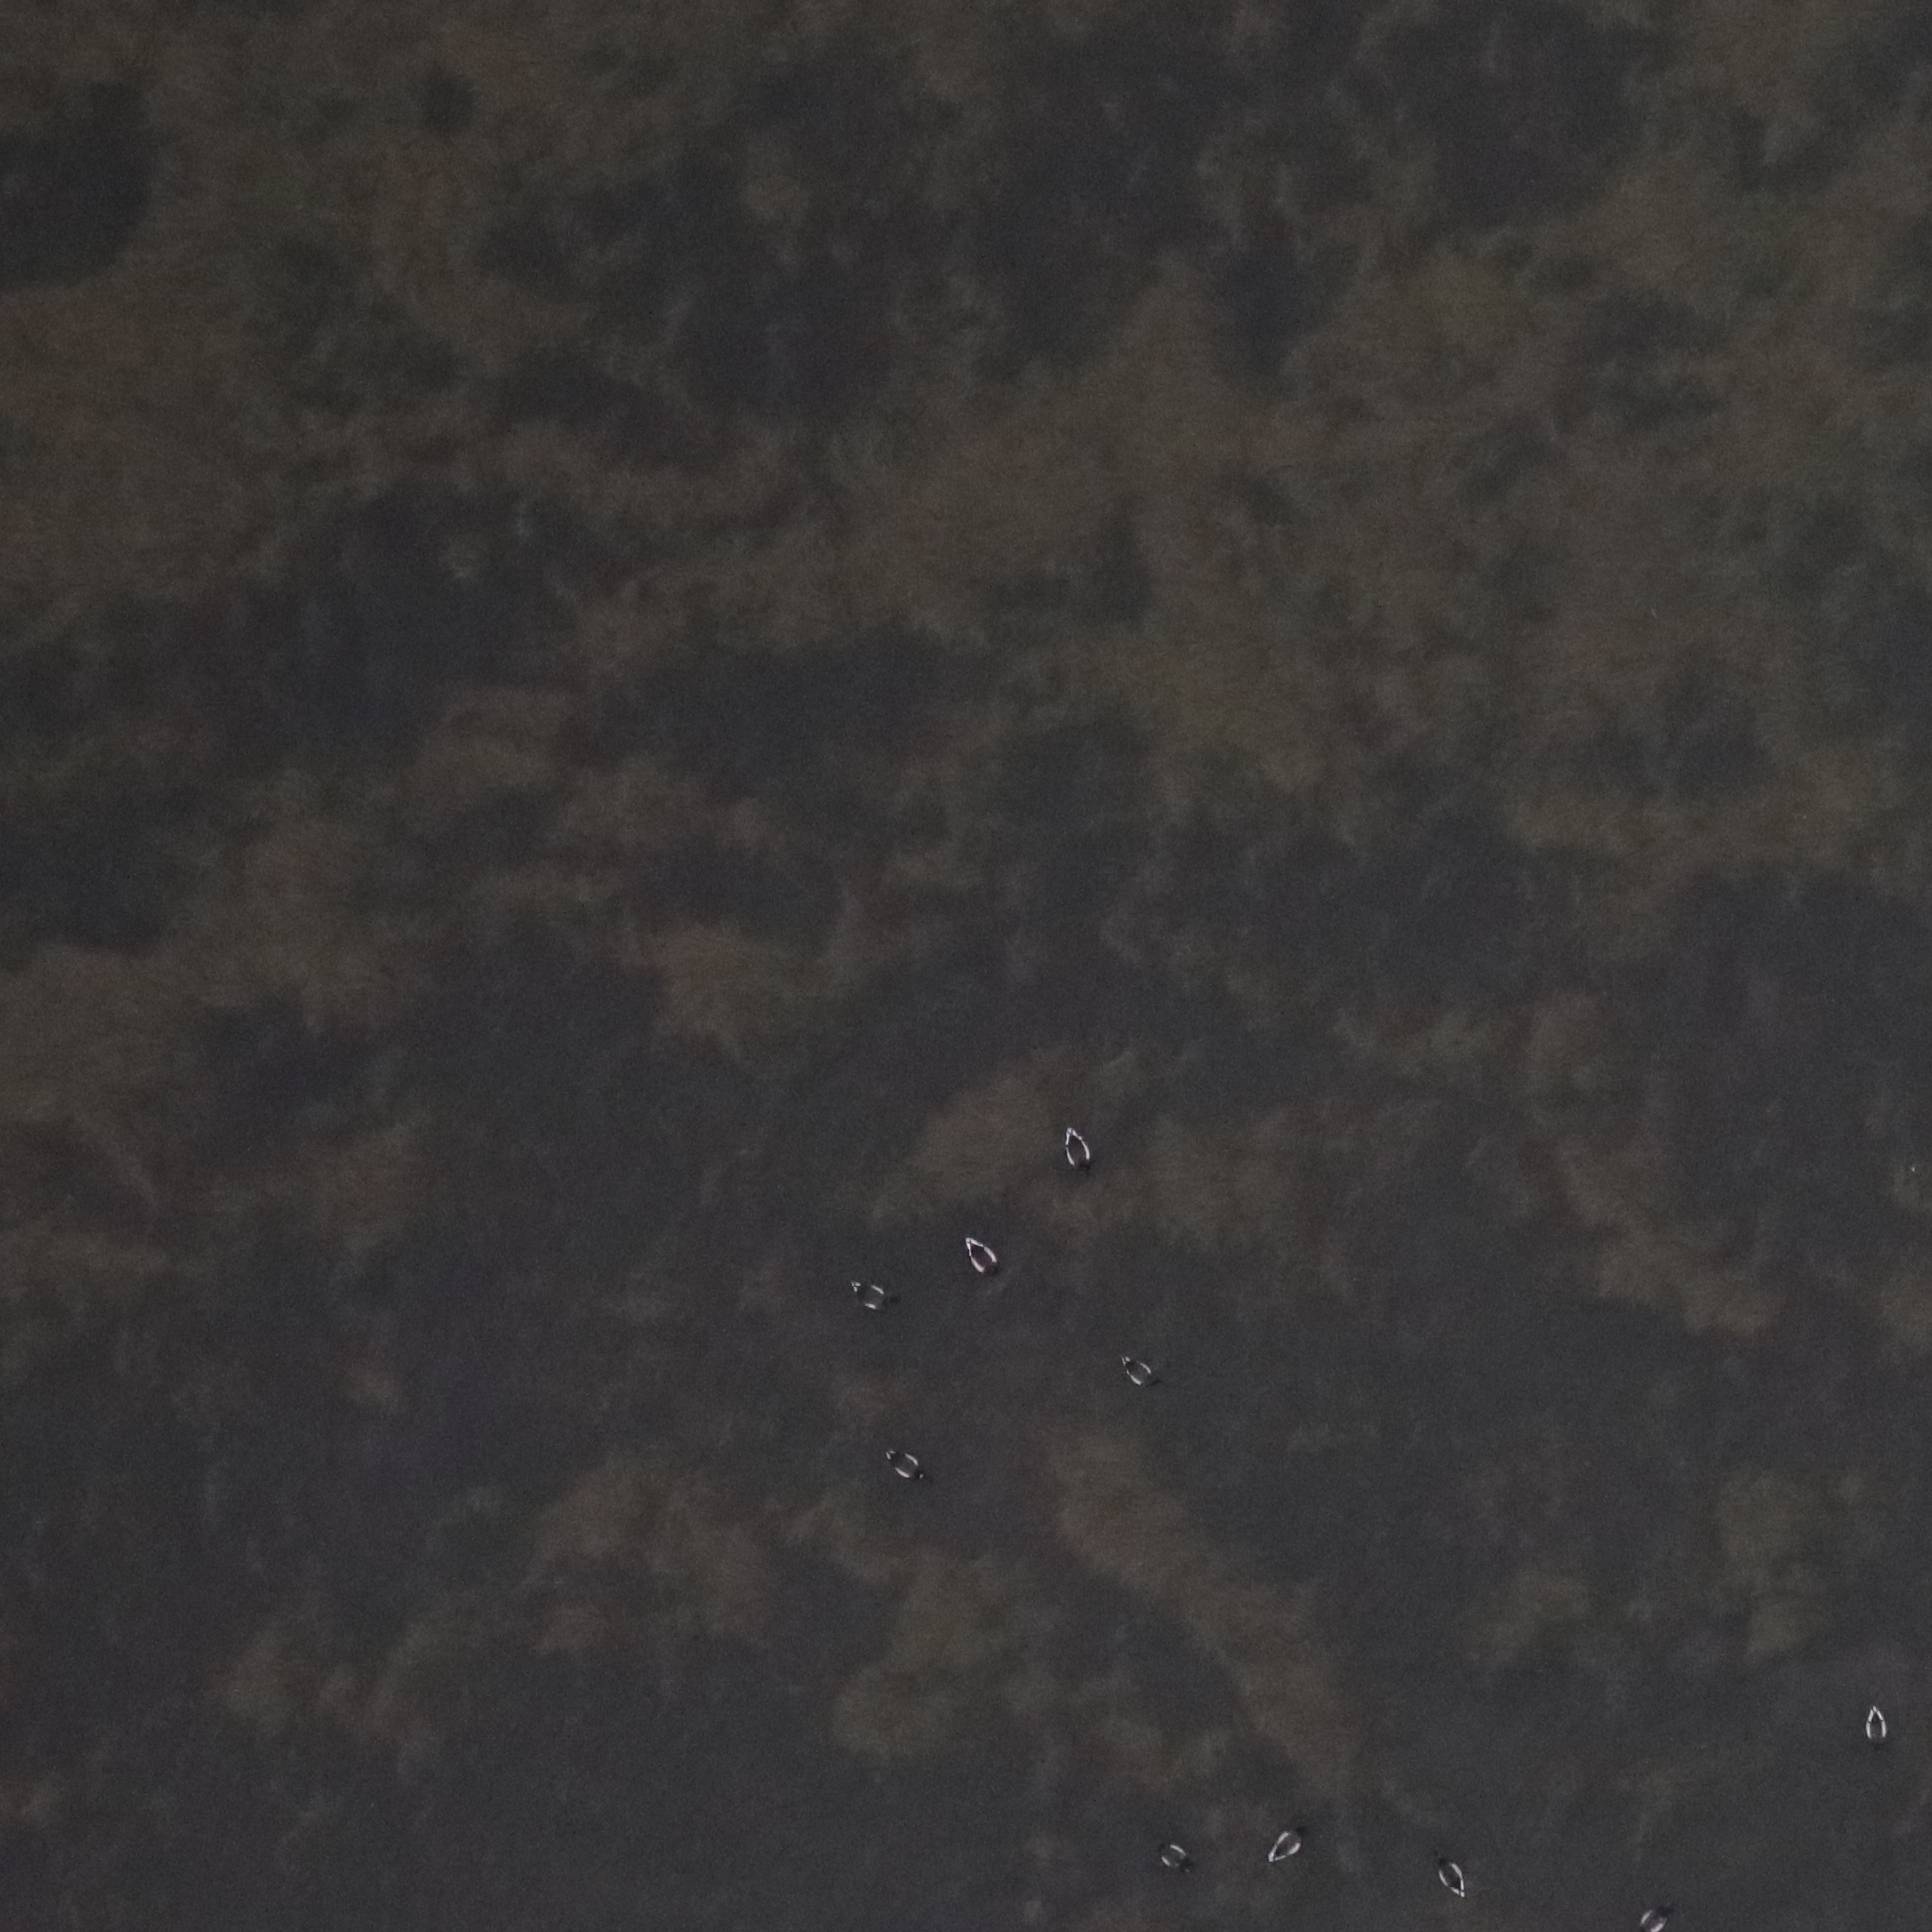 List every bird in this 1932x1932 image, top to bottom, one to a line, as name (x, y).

brant (1078, 1151)
brant (981, 1257)
brant (872, 1296)
brant (1140, 1373)
brant (905, 1465)
brant (1877, 1727)
brant (1286, 1846)
brant (1175, 1856)
brant (1453, 1877)
brant (1653, 1921)